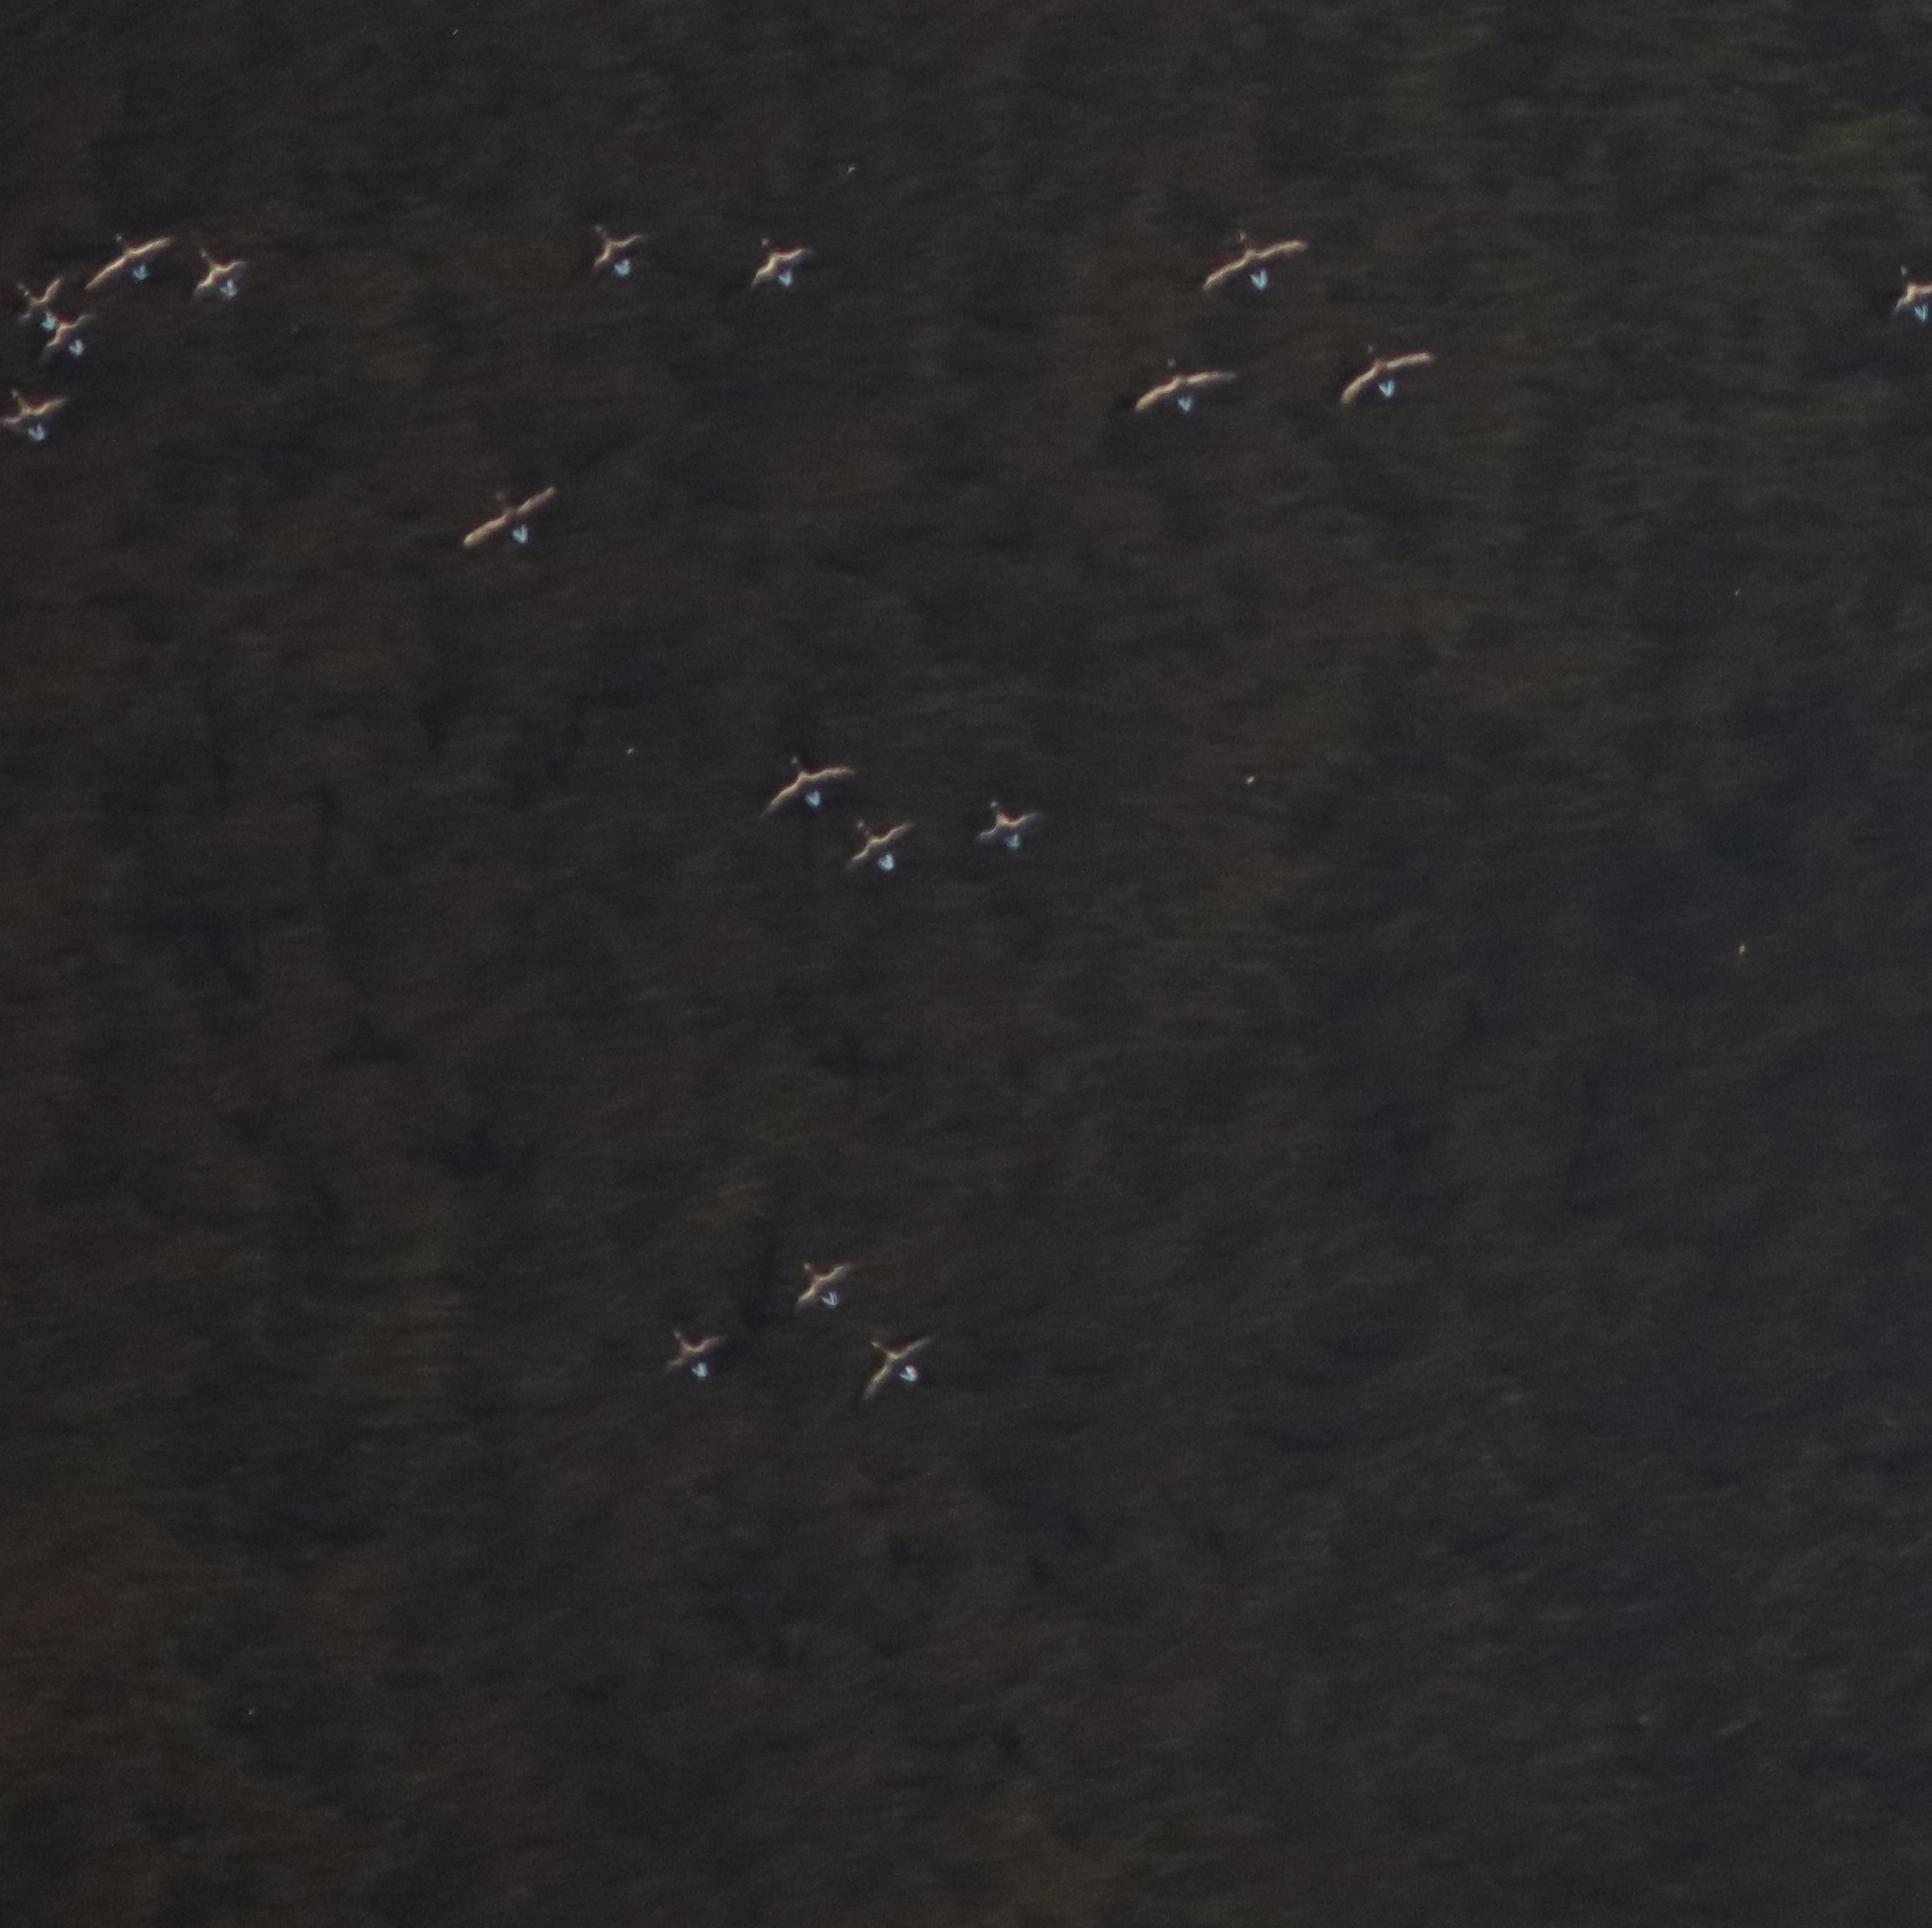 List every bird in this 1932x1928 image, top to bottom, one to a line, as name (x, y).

brant (136, 254)
brant (616, 254)
brant (1255, 257)
brant (782, 264)
brant (234, 277)
brant (1919, 294)
brant (37, 297)
brant (70, 342)
brant (1383, 375)
brant (1178, 394)
brant (30, 425)
brant (516, 525)
brant (812, 783)
brant (1004, 835)
brant (878, 850)
brant (822, 1286)
brant (696, 1353)
brant (895, 1358)